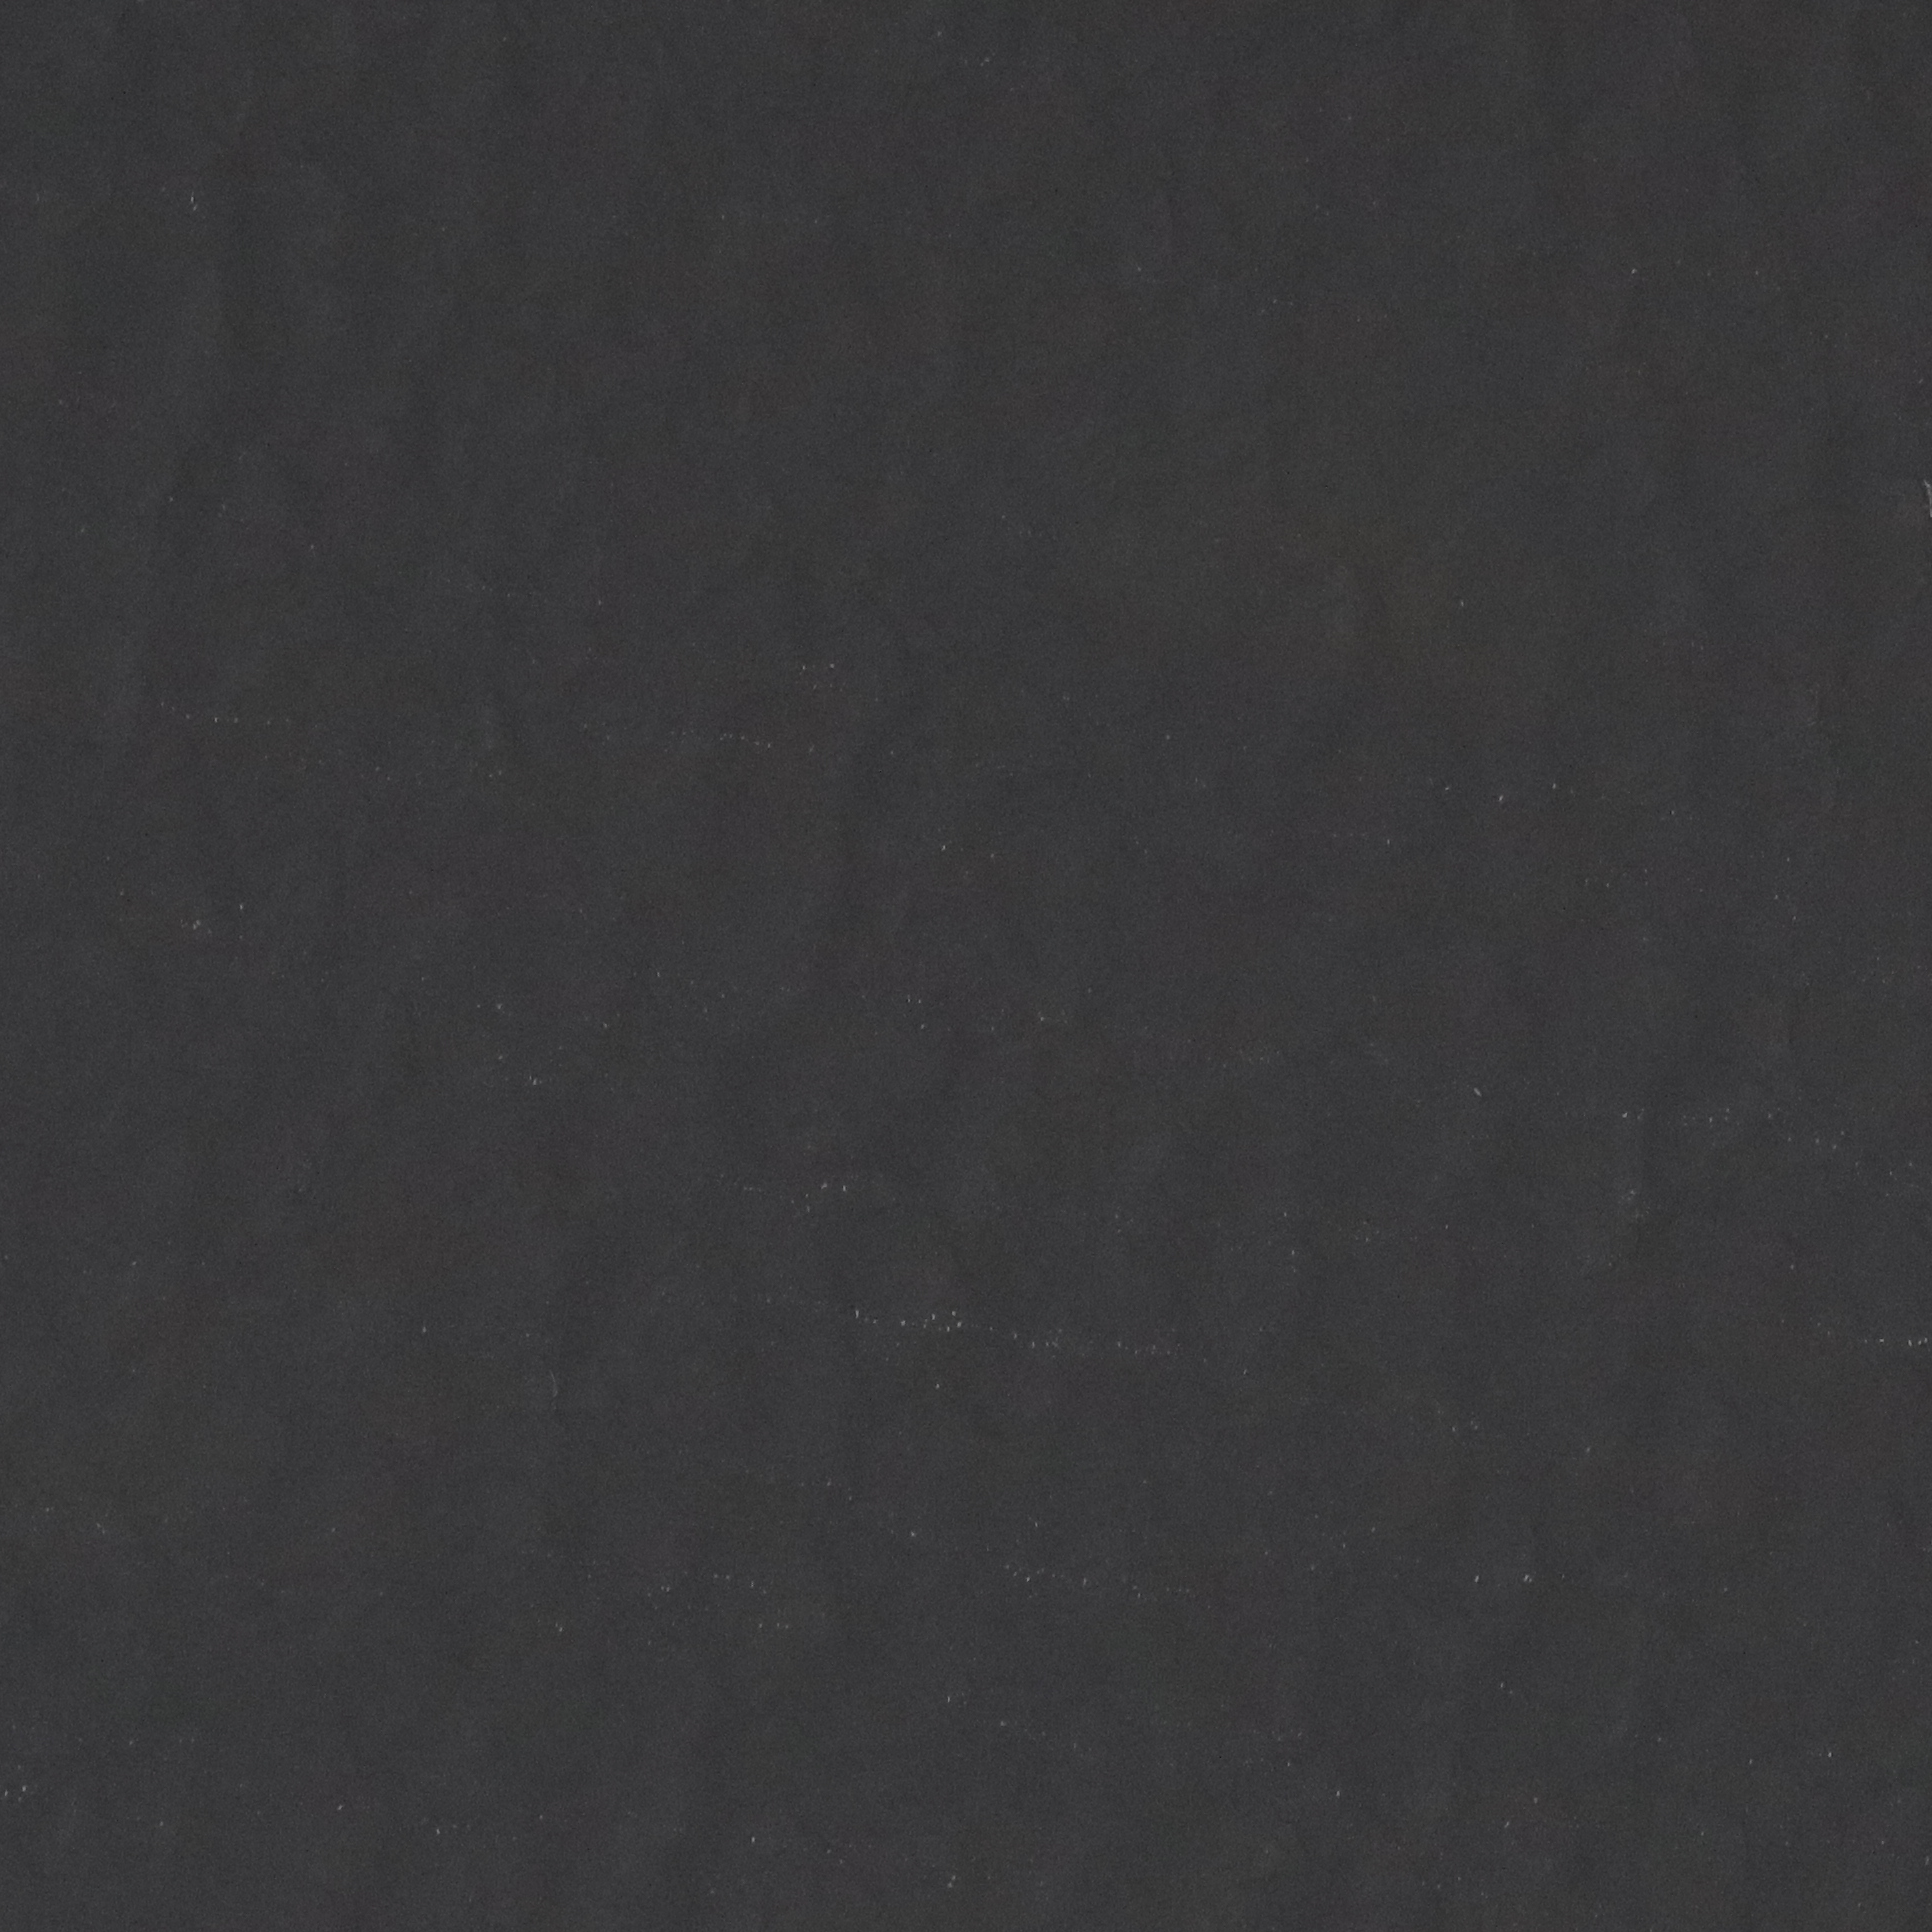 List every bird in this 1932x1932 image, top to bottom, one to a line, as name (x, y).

None